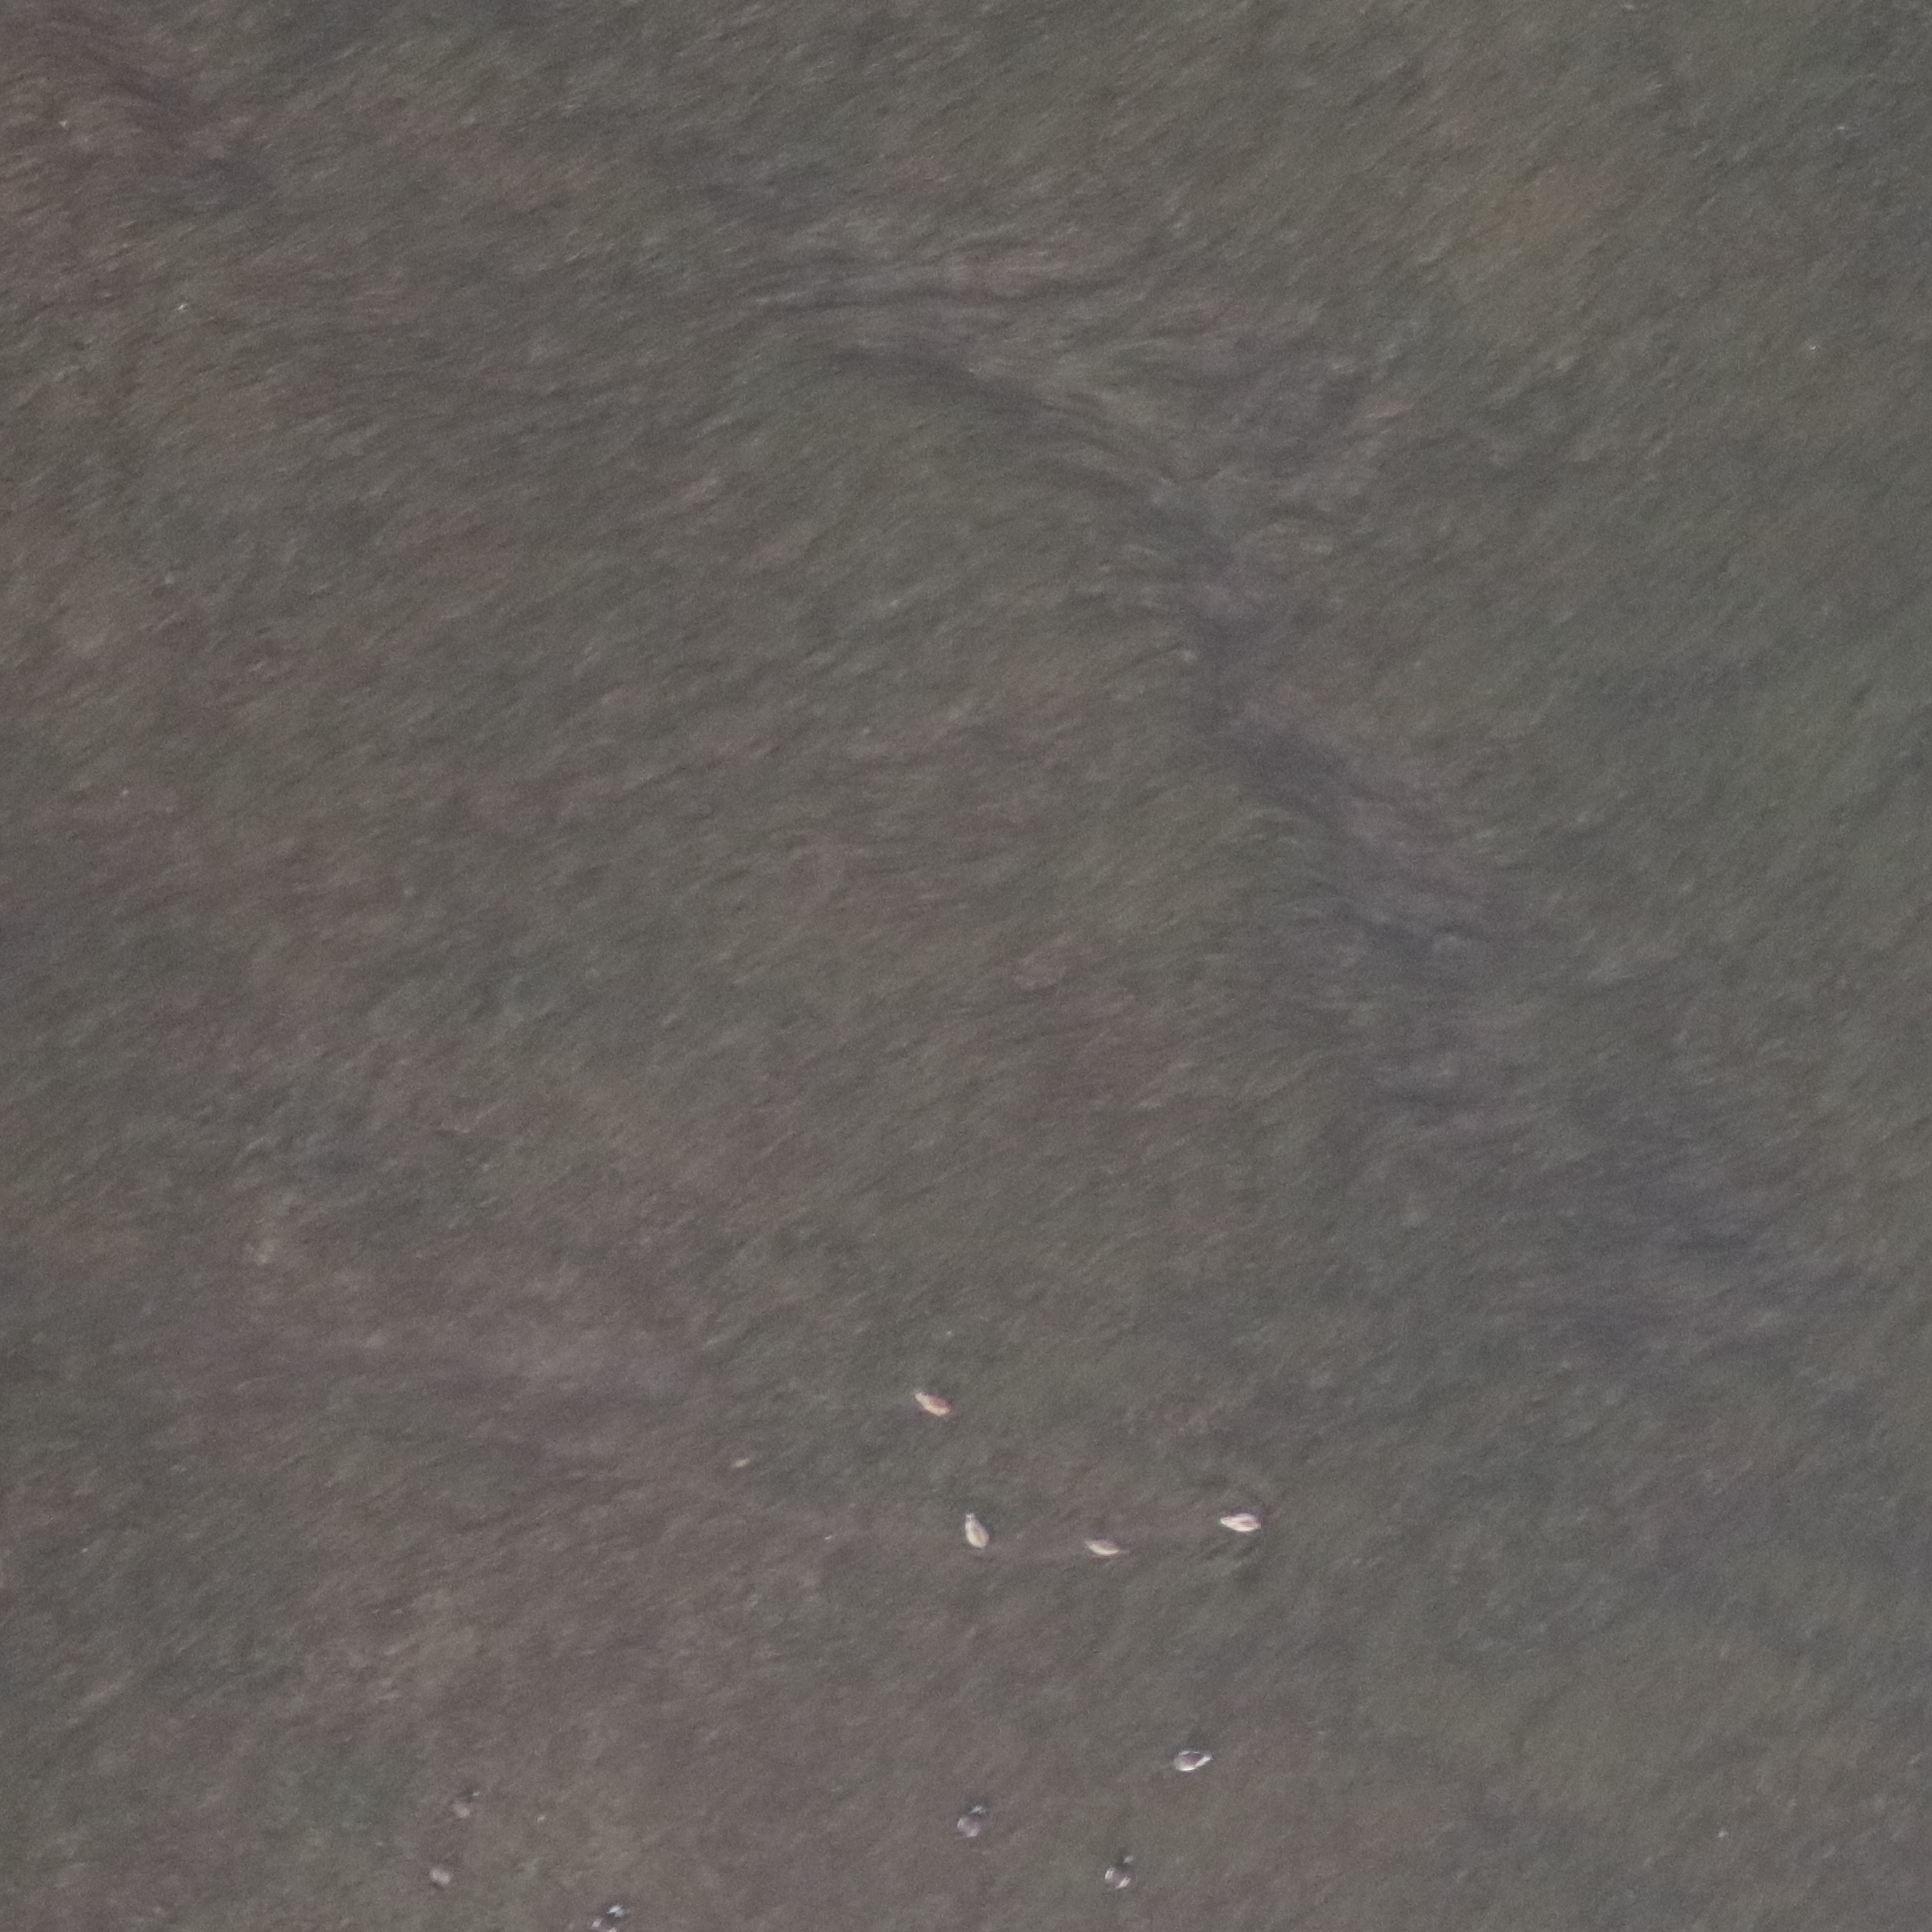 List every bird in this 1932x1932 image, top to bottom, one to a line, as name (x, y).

other bird (926, 1402)
other bird (1242, 1527)
other bird (981, 1534)
other bird (1109, 1545)
brant (1190, 1761)
brant (460, 1802)
brant (974, 1827)
brant (1119, 1876)
brant (440, 1881)
brant (609, 1923)